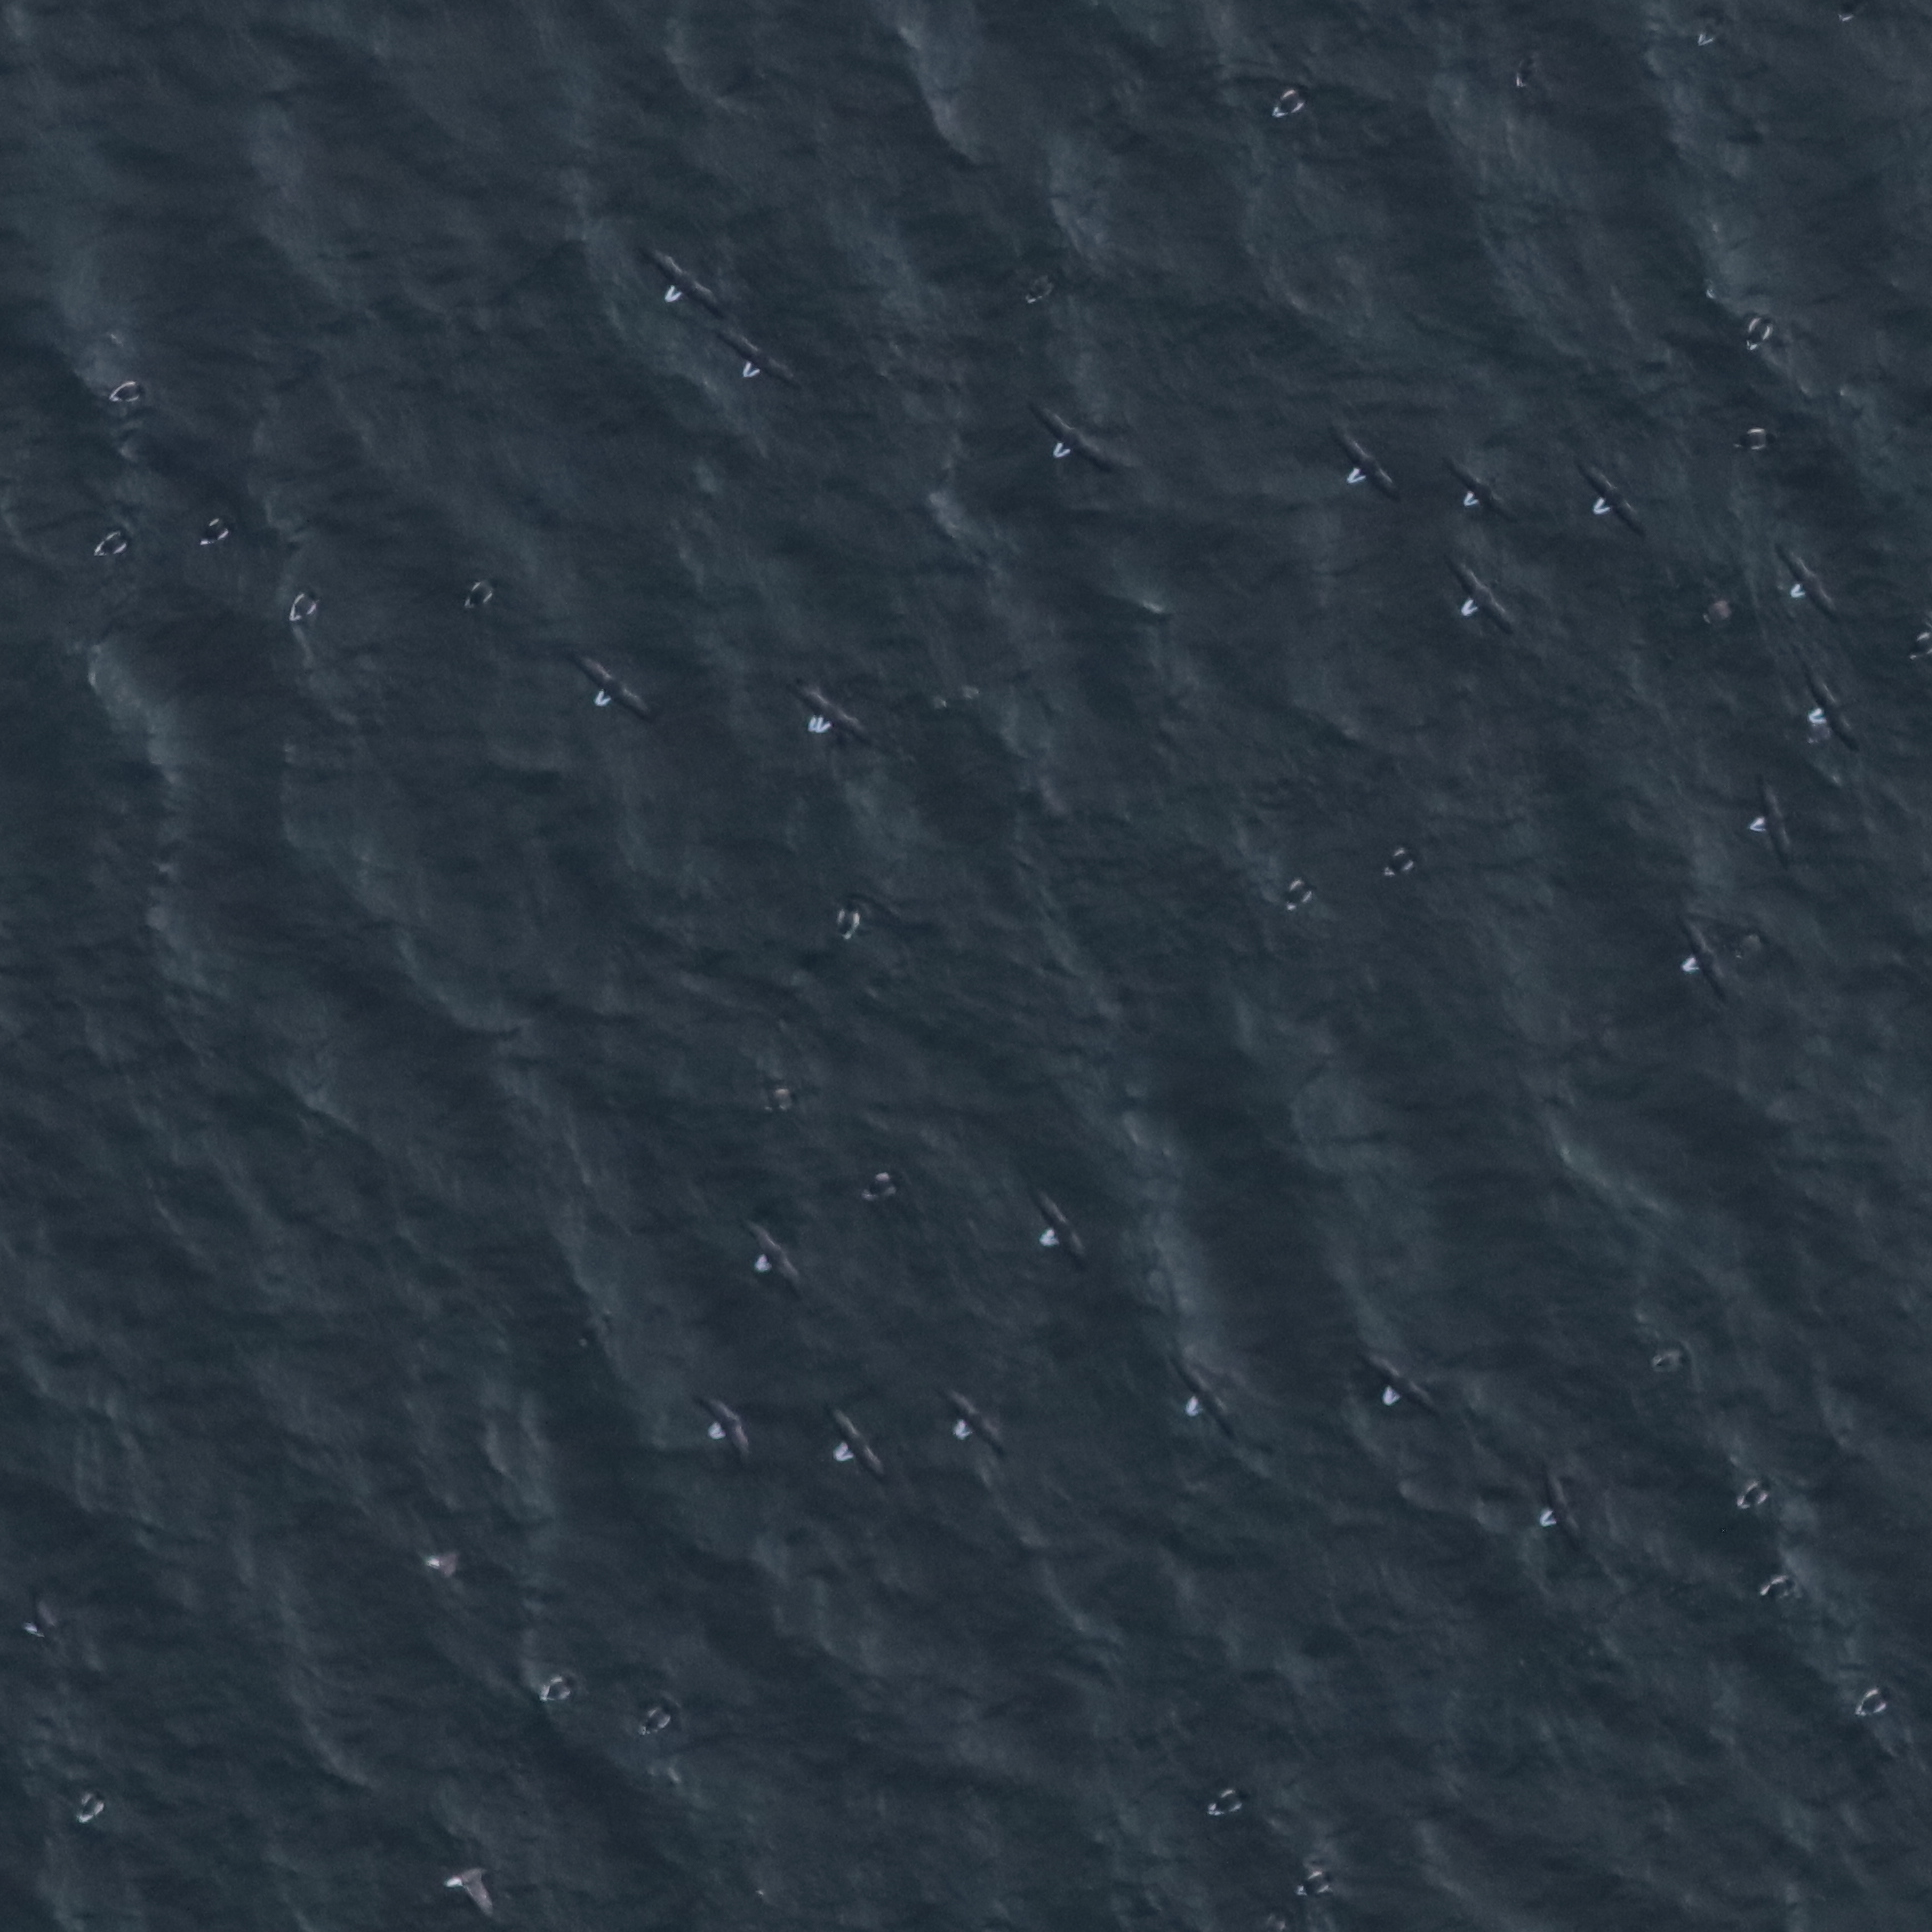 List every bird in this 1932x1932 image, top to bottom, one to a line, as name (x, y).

brant (1854, 9)
brant (1710, 28)
brant (1526, 68)
brant (1289, 102)
brant (682, 282)
brant (1043, 287)
brant (1758, 332)
brant (759, 354)
brant (128, 391)
brant (1072, 438)
brant (1762, 441)
brant (1365, 470)
brant (1489, 495)
brant (1614, 499)
brant (215, 533)
brant (112, 544)
brant (1806, 583)
brant (480, 594)
brant (1480, 599)
brant (304, 607)
brant (1719, 611)
brant (1920, 642)
brant (609, 688)
brant (817, 710)
brant (1827, 712)
brant (1770, 820)
brant (1399, 863)
brant (1295, 894)
brant (849, 920)
brant (1752, 946)
brant (1706, 961)
brant (784, 1101)
brant (882, 1188)
brant (1059, 1221)
brant (768, 1255)
brant (1669, 1361)
brant (1389, 1382)
brant (1202, 1401)
brant (722, 1424)
brant (972, 1424)
brant (849, 1442)
brant (1748, 1495)
brant (1560, 1511)
brant (446, 1563)
brant (1779, 1591)
brant (51, 1627)
brant (560, 1690)
brant (1872, 1700)
brant (661, 1718)
brant (1227, 1801)
brant (93, 1802)
brant (470, 1879)
brant (1315, 1882)
brant (1272, 1923)